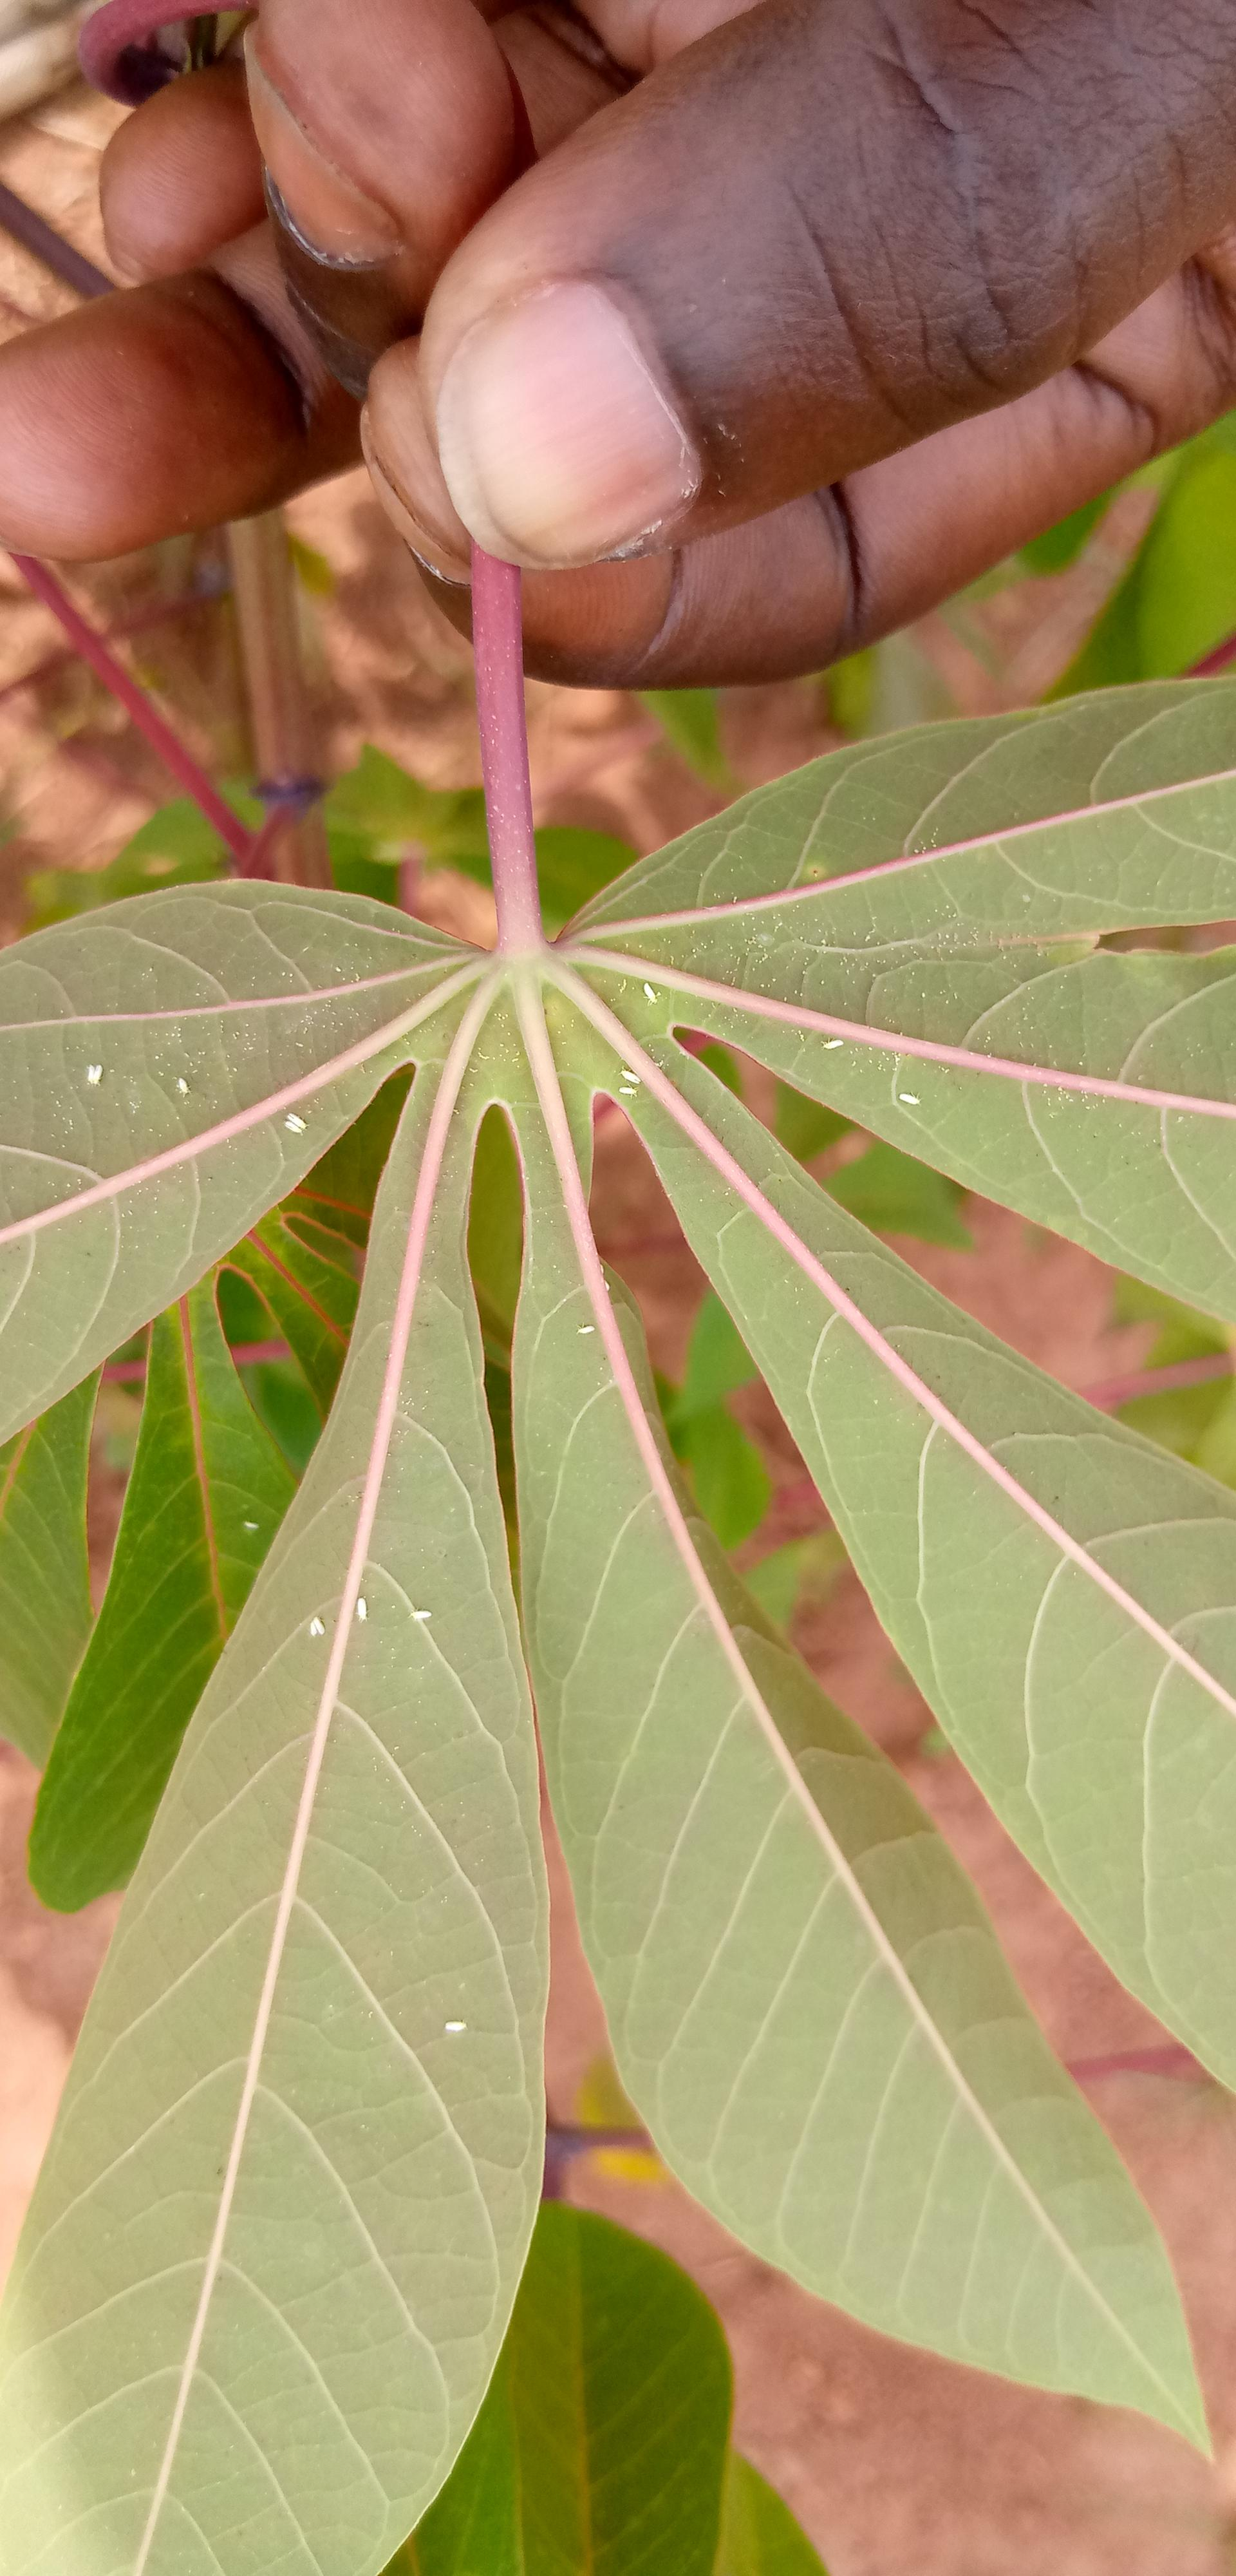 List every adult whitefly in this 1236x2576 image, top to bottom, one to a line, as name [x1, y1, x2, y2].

whitefly [642, 980, 661, 1007]
whitefly [819, 1036, 847, 1052]
whitefly [86, 1063, 95, 1085]
whitefly [95, 1063, 105, 1086]
whitefly [619, 1068, 642, 1086]
whitefly [177, 1075, 192, 1099]
whitefly [617, 1085, 638, 1098]
whitefly [896, 1089, 922, 1108]
whitefly [286, 1111, 308, 1131]
whitefly [284, 1120, 303, 1134]
whitefly [575, 1322, 597, 1336]
whitefly [355, 1596, 371, 1622]
whitefly [409, 1605, 436, 1621]
whitefly [314, 1615, 327, 1637]
whitefly [308, 1621, 319, 1638]
whitefly [442, 2018, 470, 2036]